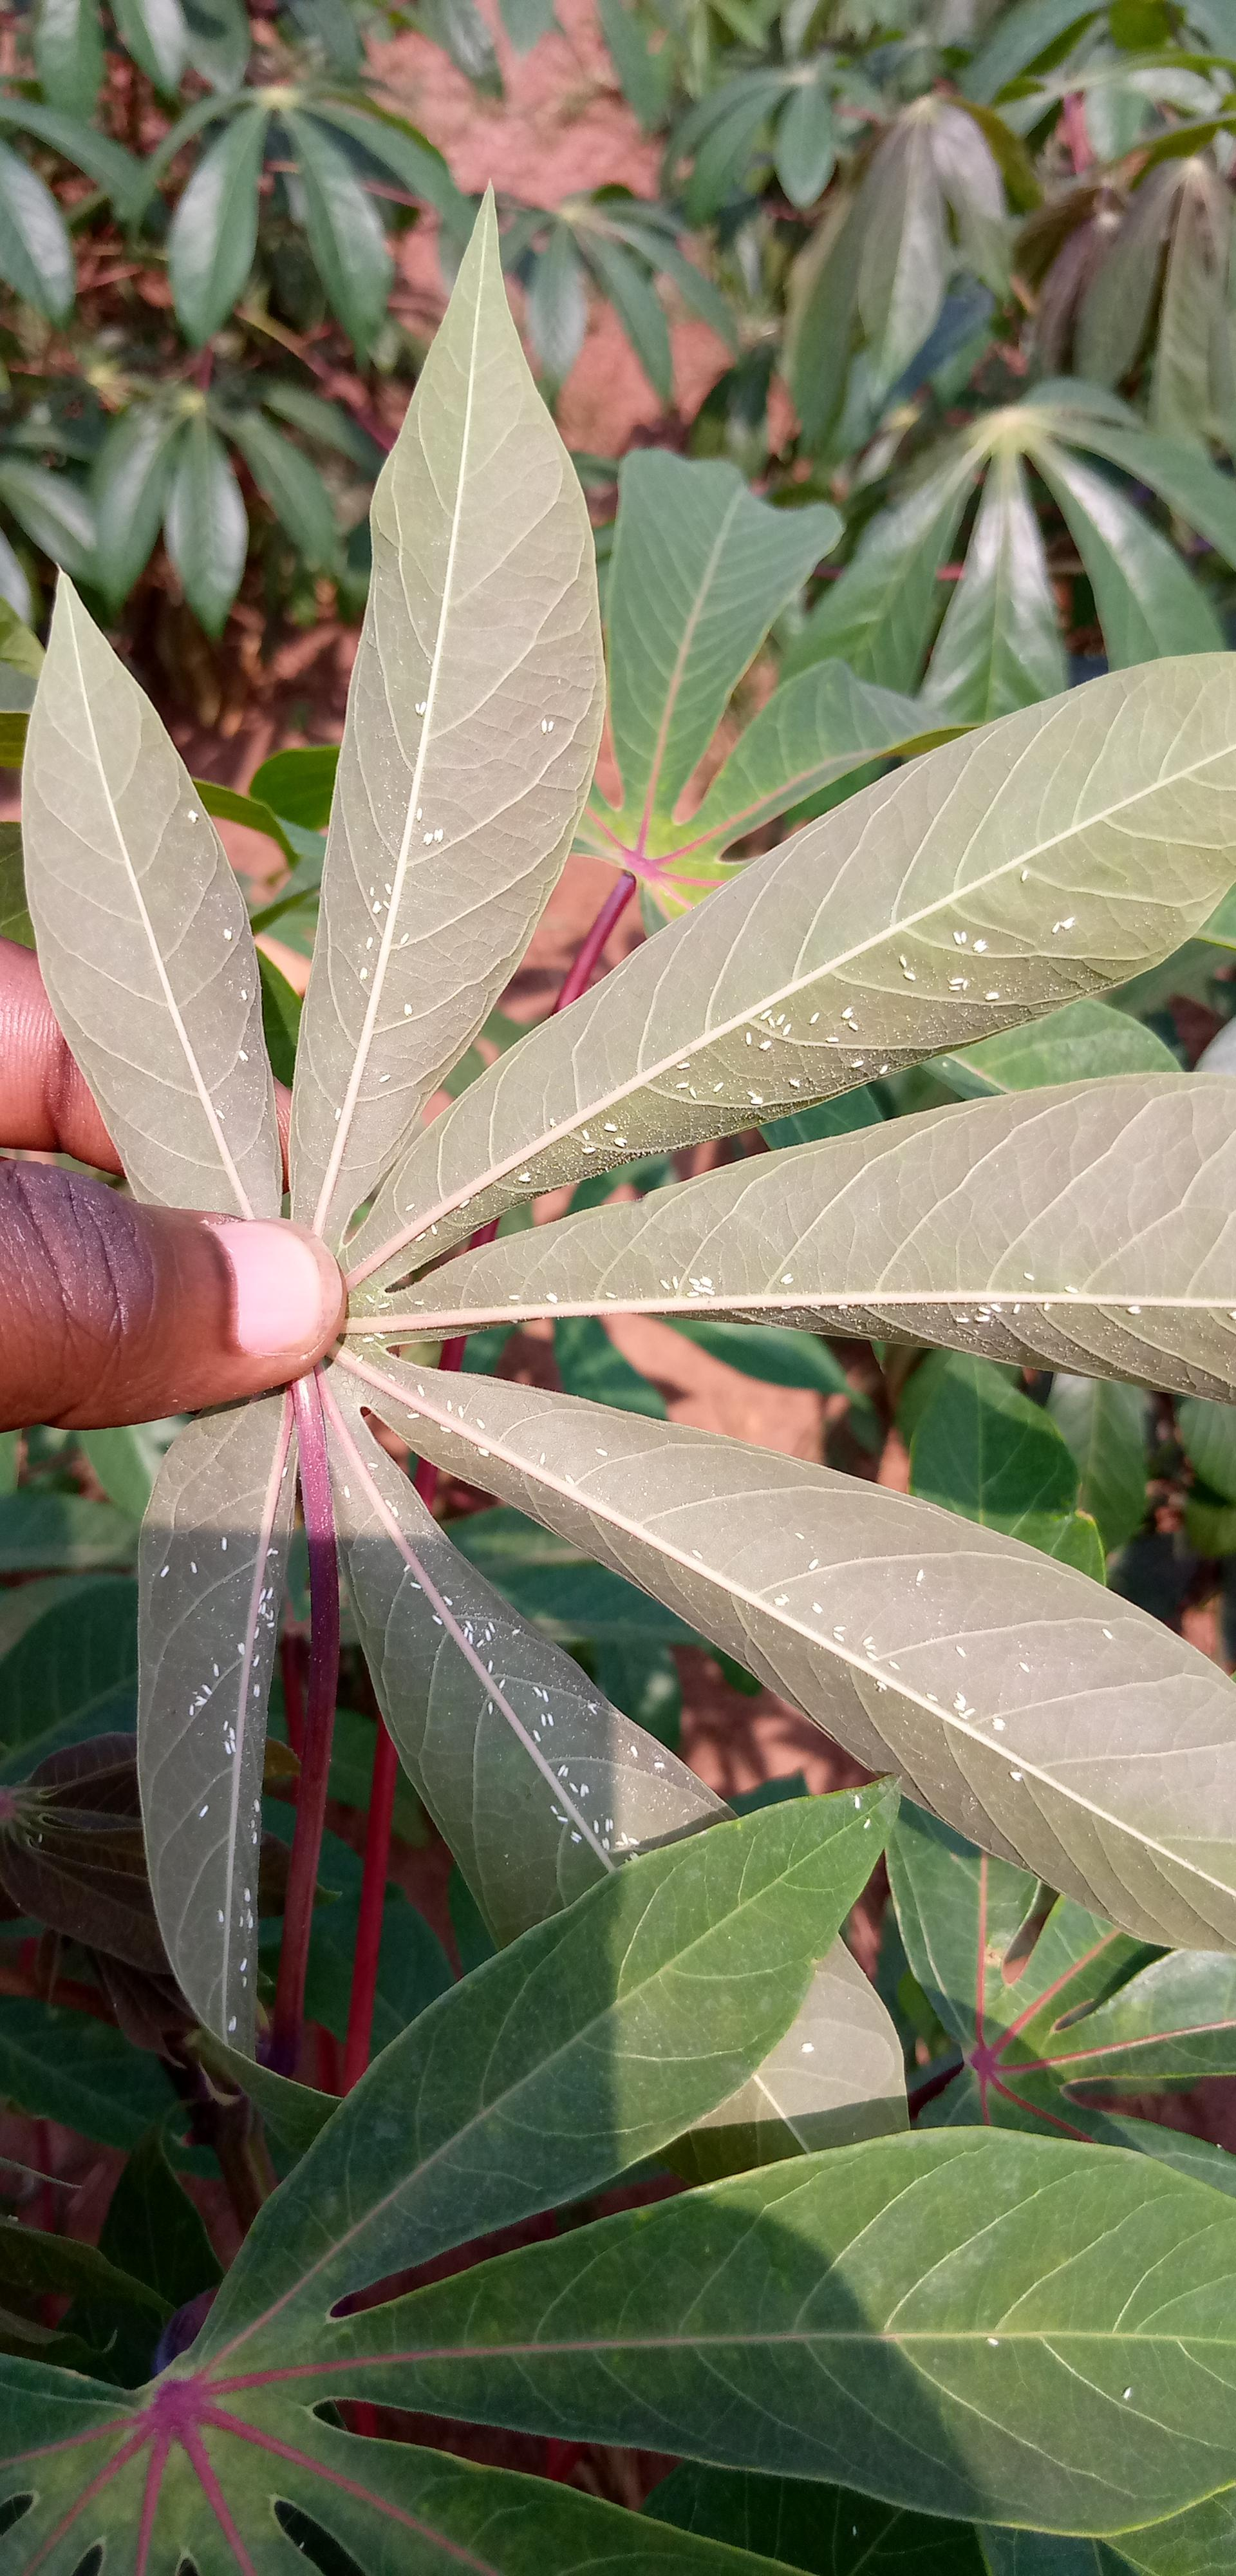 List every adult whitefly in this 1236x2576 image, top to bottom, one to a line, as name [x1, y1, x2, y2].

whitefly [420, 699, 426, 719]
whitefly [413, 701, 420, 721]
whitefly [540, 716, 548, 738]
whitefly [547, 719, 557, 736]
whitefly [415, 805, 424, 822]
whitefly [185, 809, 200, 826]
whitefly [433, 828, 438, 845]
whitefly [438, 828, 446, 844]
whitefly [422, 829, 428, 849]
whitefly [427, 832, 435, 846]
whitefly [1018, 867, 1029, 884]
whitefly [383, 882, 394, 898]
whitefly [368, 885, 377, 899]
whitefly [371, 899, 383, 916]
whitefly [381, 899, 392, 911]
whitefly [1060, 916, 1077, 932]
whitefly [1050, 919, 1059, 938]
whitefly [222, 927, 227, 941]
whitefly [227, 927, 233, 942]
whitefly [960, 930, 968, 946]
whitefly [398, 931, 411, 946]
whitefly [951, 931, 961, 946]
whitefly [364, 935, 375, 953]
whitefly [971, 938, 987, 952]
whitefly [977, 943, 988, 954]
whitefly [897, 954, 909, 969]
whitefly [358, 965, 369, 983]
whitefly [901, 970, 917, 982]
whitefly [946, 976, 964, 985]
whitefly [960, 979, 969, 992]
whitefly [946, 985, 960, 993]
whitefly [238, 987, 250, 1003]
whitefly [983, 990, 1000, 1003]
whitefly [402, 1001, 409, 1018]
whitefly [407, 1002, 414, 1016]
whitefly [840, 1005, 856, 1021]
whitefly [760, 1008, 774, 1021]
whitefly [807, 1011, 821, 1027]
whitefly [776, 1012, 787, 1028]
whitefly [766, 1016, 776, 1029]
whitefly [847, 1019, 861, 1033]
whitefly [781, 1022, 792, 1039]
whitefly [742, 1030, 754, 1046]
whitefly [822, 1035, 841, 1045]
whitefly [237, 1048, 249, 1063]
whitefly [848, 1059, 866, 1070]
whitefly [675, 1061, 692, 1071]
whitefly [876, 1063, 890, 1076]
whitefly [377, 1073, 393, 1084]
whitefly [787, 1077, 802, 1090]
whitefly [710, 1079, 726, 1095]
whitefly [673, 1081, 690, 1090]
whitefly [687, 1086, 698, 1101]
whitefly [745, 1089, 757, 1097]
whitefly [748, 1099, 765, 1106]
whitefly [332, 1106, 343, 1123]
whitefly [213, 1107, 227, 1121]
whitefly [601, 1121, 619, 1133]
whitefly [579, 1128, 590, 1141]
whitefly [613, 1137, 628, 1144]
whitefly [613, 1139, 625, 1149]
whitefly [579, 1146, 597, 1155]
whitefly [515, 1171, 534, 1186]
whitefly [458, 1197, 471, 1210]
whitefly [404, 1202, 417, 1214]
whitefly [429, 1223, 440, 1236]
whitefly [413, 1231, 427, 1243]
whitefly [1022, 1269, 1036, 1285]
whitefly [780, 1272, 792, 1282]
whitefly [670, 1273, 680, 1290]
whitefly [699, 1274, 715, 1287]
whitefly [687, 1277, 700, 1286]
whitefly [784, 1277, 794, 1285]
whitefly [658, 1278, 670, 1291]
whitefly [691, 1284, 704, 1291]
whitefly [1062, 1284, 1080, 1296]
whitefly [703, 1286, 716, 1296]
whitefly [603, 1290, 617, 1300]
whitefly [684, 1291, 701, 1298]
whitefly [507, 1292, 521, 1302]
whitefly [364, 1293, 375, 1304]
whitefly [545, 1293, 559, 1304]
whitefly [412, 1298, 424, 1306]
whitefly [376, 1302, 393, 1310]
whitefly [1042, 1302, 1051, 1314]
whitefly [989, 1302, 1002, 1314]
whitefly [1011, 1302, 1021, 1316]
whitefly [1125, 1303, 1142, 1316]
whitefly [977, 1305, 990, 1316]
whitefly [953, 1314, 969, 1327]
whitefly [973, 1314, 991, 1325]
whitefly [371, 1331, 387, 1340]
whitefly [360, 1336, 376, 1345]
whitefly [353, 1354, 366, 1364]
whitefly [385, 1371, 398, 1383]
whitefly [415, 1382, 428, 1398]
whitefly [444, 1397, 453, 1413]
whitefly [457, 1403, 465, 1419]
whitefly [403, 1410, 421, 1421]
whitefly [474, 1416, 487, 1432]
whitefly [437, 1423, 453, 1435]
whitefly [476, 1444, 491, 1459]
whitefly [592, 1446, 609, 1459]
whitefly [537, 1450, 548, 1467]
whitefly [365, 1459, 379, 1470]
whitefly [281, 1466, 288, 1479]
whitefly [563, 1472, 576, 1487]
whitefly [341, 1484, 353, 1501]
whitefly [383, 1498, 393, 1507]
whitefly [390, 1505, 400, 1517]
whitefly [792, 1530, 808, 1542]
whitefly [219, 1535, 229, 1552]
whitefly [689, 1547, 705, 1560]
whitefly [266, 1548, 273, 1557]
whitefly [273, 1549, 279, 1557]
whitefly [806, 1556, 821, 1571]
whitefly [189, 1560, 199, 1575]
whitefly [400, 1562, 413, 1573]
whitefly [158, 1564, 170, 1578]
whitefly [914, 1567, 925, 1583]
whitefly [407, 1580, 422, 1590]
whitefly [258, 1586, 267, 1603]
whitefly [267, 1586, 274, 1600]
whitefly [780, 1592, 791, 1604]
whitefly [441, 1594, 454, 1607]
whitefly [772, 1596, 785, 1608]
whitefly [809, 1600, 825, 1616]
whitefly [262, 1601, 267, 1615]
whitefly [257, 1604, 263, 1614]
whitefly [270, 1609, 275, 1621]
whitefly [429, 1613, 444, 1626]
whitefly [464, 1619, 475, 1632]
whitefly [487, 1620, 496, 1633]
whitefly [266, 1621, 276, 1629]
whitefly [830, 1624, 848, 1633]
whitefly [253, 1625, 261, 1640]
whitefly [463, 1625, 468, 1638]
whitefly [1100, 1626, 1114, 1641]
whitefly [510, 1627, 522, 1635]
whitefly [483, 1628, 492, 1642]
whitefly [467, 1631, 473, 1645]
whitefly [832, 1631, 845, 1643]
whitefly [862, 1634, 875, 1645]
whitefly [475, 1638, 485, 1649]
whitefly [236, 1641, 247, 1656]
whitefly [863, 1643, 877, 1652]
whitefly [954, 1643, 967, 1659]
whitefly [866, 1650, 879, 1662]
whitefly [251, 1654, 261, 1667]
whitefly [486, 1658, 496, 1674]
whitefly [886, 1659, 901, 1671]
whitefly [1016, 1660, 1031, 1674]
whitefly [212, 1662, 221, 1677]
whitefly [497, 1677, 508, 1690]
whitefly [874, 1679, 888, 1693]
whitefly [200, 1683, 214, 1695]
whitefly [252, 1683, 261, 1698]
whitefly [531, 1685, 543, 1698]
whitefly [541, 1689, 550, 1703]
whitefly [955, 1690, 966, 1701]
whitefly [924, 1691, 939, 1703]
whitefly [194, 1695, 207, 1701]
whitefly [194, 1700, 207, 1707]
whitefly [485, 1700, 496, 1716]
whitefly [585, 1700, 600, 1716]
whitefly [951, 1701, 965, 1711]
whitefly [188, 1703, 195, 1717]
whitefly [963, 1707, 977, 1714]
whitefly [957, 1711, 967, 1720]
whitefly [546, 1712, 556, 1727]
whitefly [539, 1712, 548, 1728]
whitefly [991, 1716, 1006, 1724]
whitefly [222, 1719, 230, 1732]
whitefly [991, 1724, 1006, 1732]
whitefly [228, 1727, 237, 1740]
whitefly [531, 1728, 544, 1743]
whitefly [223, 1740, 232, 1755]
whitefly [230, 1740, 236, 1753]
whitefly [629, 1745, 639, 1758]
whitefly [653, 1761, 666, 1769]
whitefly [556, 1764, 566, 1778]
whitefly [562, 1766, 570, 1778]
whitefly [1007, 1769, 1025, 1784]
whitefly [568, 1781, 579, 1794]
whitefly [580, 1781, 585, 1797]
whitefly [585, 1783, 592, 1794]
whitefly [851, 1794, 864, 1810]
whitefly [252, 1797, 261, 1814]
whitefly [198, 1803, 210, 1818]
whitefly [548, 1804, 560, 1815]
whitefly [554, 1815, 569, 1823]
whitefly [604, 1817, 610, 1833]
whitefly [861, 1817, 872, 1830]
whitefly [250, 1818, 256, 1830]
whitefly [610, 1818, 615, 1830]
whitefly [592, 1819, 601, 1834]
whitefly [251, 1830, 258, 1844]
whitefly [571, 1830, 583, 1841]
whitefly [621, 1830, 628, 1846]
whitefly [569, 1834, 579, 1844]
whitefly [628, 1836, 641, 1846]
whitefly [604, 1837, 612, 1851]
whitefly [601, 1838, 606, 1849]
whitefly [614, 1839, 625, 1846]
whitefly [242, 1886, 253, 1902]
whitefly [216, 1908, 225, 1924]
whitefly [238, 1915, 245, 1929]
whitefly [247, 1915, 255, 1931]
whitefly [238, 1956, 250, 1972]
whitefly [241, 1975, 249, 1989]
whitefly [227, 2014, 239, 2034]
whitefly [799, 2041, 812, 2047]
whitefly [800, 2047, 814, 2054]
whitefly [985, 2335, 1000, 2347]
whitefly [1119, 2385, 1135, 2402]
whitefly [850, 2524, 859, 2539]